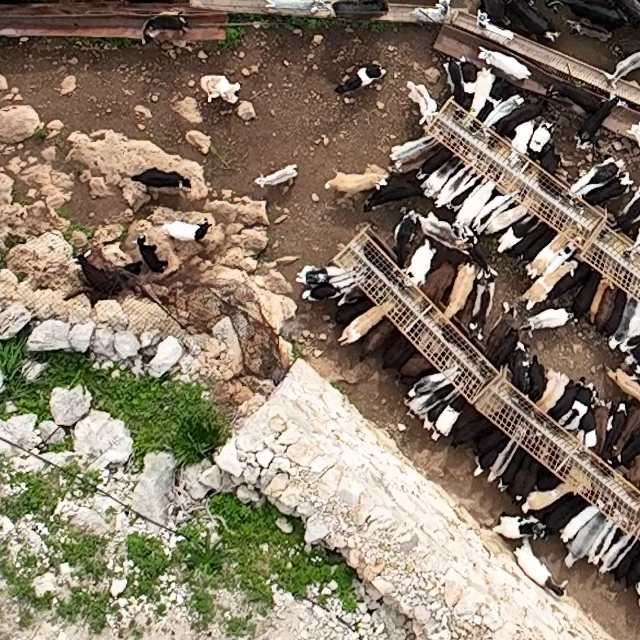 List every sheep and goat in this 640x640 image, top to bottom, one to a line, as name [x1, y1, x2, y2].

goat [264, 0, 329, 14]
goat [332, 0, 388, 19]
goat [407, 0, 451, 20]
goat [472, 0, 506, 18]
goat [501, 0, 559, 39]
goat [542, 0, 627, 31]
goat [590, 0, 639, 30]
goat [142, 10, 186, 44]
goat [566, 18, 611, 41]
goat [478, 46, 529, 80]
goat [606, 50, 639, 86]
goat [461, 57, 478, 103]
goat [441, 59, 463, 121]
goat [337, 60, 386, 94]
goat [461, 69, 494, 129]
goat [543, 80, 600, 112]
goat [404, 81, 437, 124]
goat [576, 94, 619, 143]
goat [482, 95, 521, 139]
goat [473, 99, 493, 135]
goat [488, 101, 544, 148]
goat [510, 120, 534, 169]
goat [631, 122, 639, 153]
goat [528, 123, 556, 160]
goat [394, 128, 441, 165]
goat [417, 139, 459, 178]
goat [421, 146, 469, 196]
goat [538, 147, 561, 194]
goat [433, 152, 477, 206]
goat [559, 161, 621, 204]
goat [440, 162, 491, 205]
goat [252, 163, 298, 182]
goat [133, 165, 194, 188]
goat [362, 169, 423, 208]
goat [327, 170, 389, 190]
goat [457, 171, 504, 226]
goat [451, 173, 486, 212]
goat [579, 176, 630, 210]
goat [474, 187, 521, 233]
goat [600, 187, 639, 238]
goat [487, 189, 533, 236]
goat [624, 200, 639, 260]
goat [496, 201, 546, 253]
goat [510, 209, 550, 257]
goat [388, 210, 417, 281]
goat [420, 211, 469, 254]
goat [516, 217, 565, 265]
goat [162, 218, 212, 241]
goat [457, 226, 499, 277]
goat [136, 232, 164, 271]
goat [399, 241, 437, 289]
goat [547, 252, 604, 302]
goat [72, 255, 122, 296]
goat [420, 259, 454, 314]
goat [574, 259, 603, 316]
goat [298, 262, 348, 281]
goat [520, 262, 576, 307]
goat [464, 268, 498, 339]
goat [588, 273, 613, 323]
goat [605, 274, 630, 339]
goat [304, 275, 363, 300]
goat [337, 276, 368, 304]
goat [594, 283, 618, 331]
goat [607, 288, 636, 350]
goat [630, 288, 639, 337]
goat [334, 292, 374, 324]
goat [340, 298, 394, 345]
goat [479, 302, 518, 369]
goat [362, 304, 403, 360]
goat [519, 309, 571, 337]
goat [624, 313, 639, 363]
goat [383, 320, 423, 368]
goat [617, 320, 639, 349]
goat [489, 328, 518, 373]
goat [511, 339, 526, 398]
goat [400, 346, 445, 377]
goat [524, 355, 545, 409]
goat [406, 364, 461, 395]
goat [628, 366, 639, 411]
goat [604, 367, 639, 417]
goat [534, 370, 569, 414]
goat [543, 376, 584, 425]
goat [410, 379, 462, 420]
goat [556, 382, 593, 434]
goat [440, 387, 467, 437]
goat [425, 394, 455, 432]
goat [593, 397, 604, 455]
goat [602, 400, 620, 468]
goat [609, 404, 639, 460]
goat [578, 407, 596, 451]
goat [450, 412, 493, 446]
goat [472, 423, 506, 456]
goat [610, 424, 639, 469]
goat [488, 426, 524, 482]
goat [501, 431, 528, 490]
goat [473, 437, 506, 478]
goat [629, 443, 639, 497]
goat [515, 446, 543, 500]
goat [539, 455, 572, 492]
goat [521, 476, 582, 512]
goat [546, 487, 596, 536]
goat [566, 499, 602, 542]
goat [569, 501, 610, 568]
goat [593, 510, 621, 569]
goat [496, 515, 544, 542]
goat [601, 523, 639, 575]
goat [617, 532, 639, 581]
goat [624, 533, 639, 590]
goat [513, 542, 564, 596]